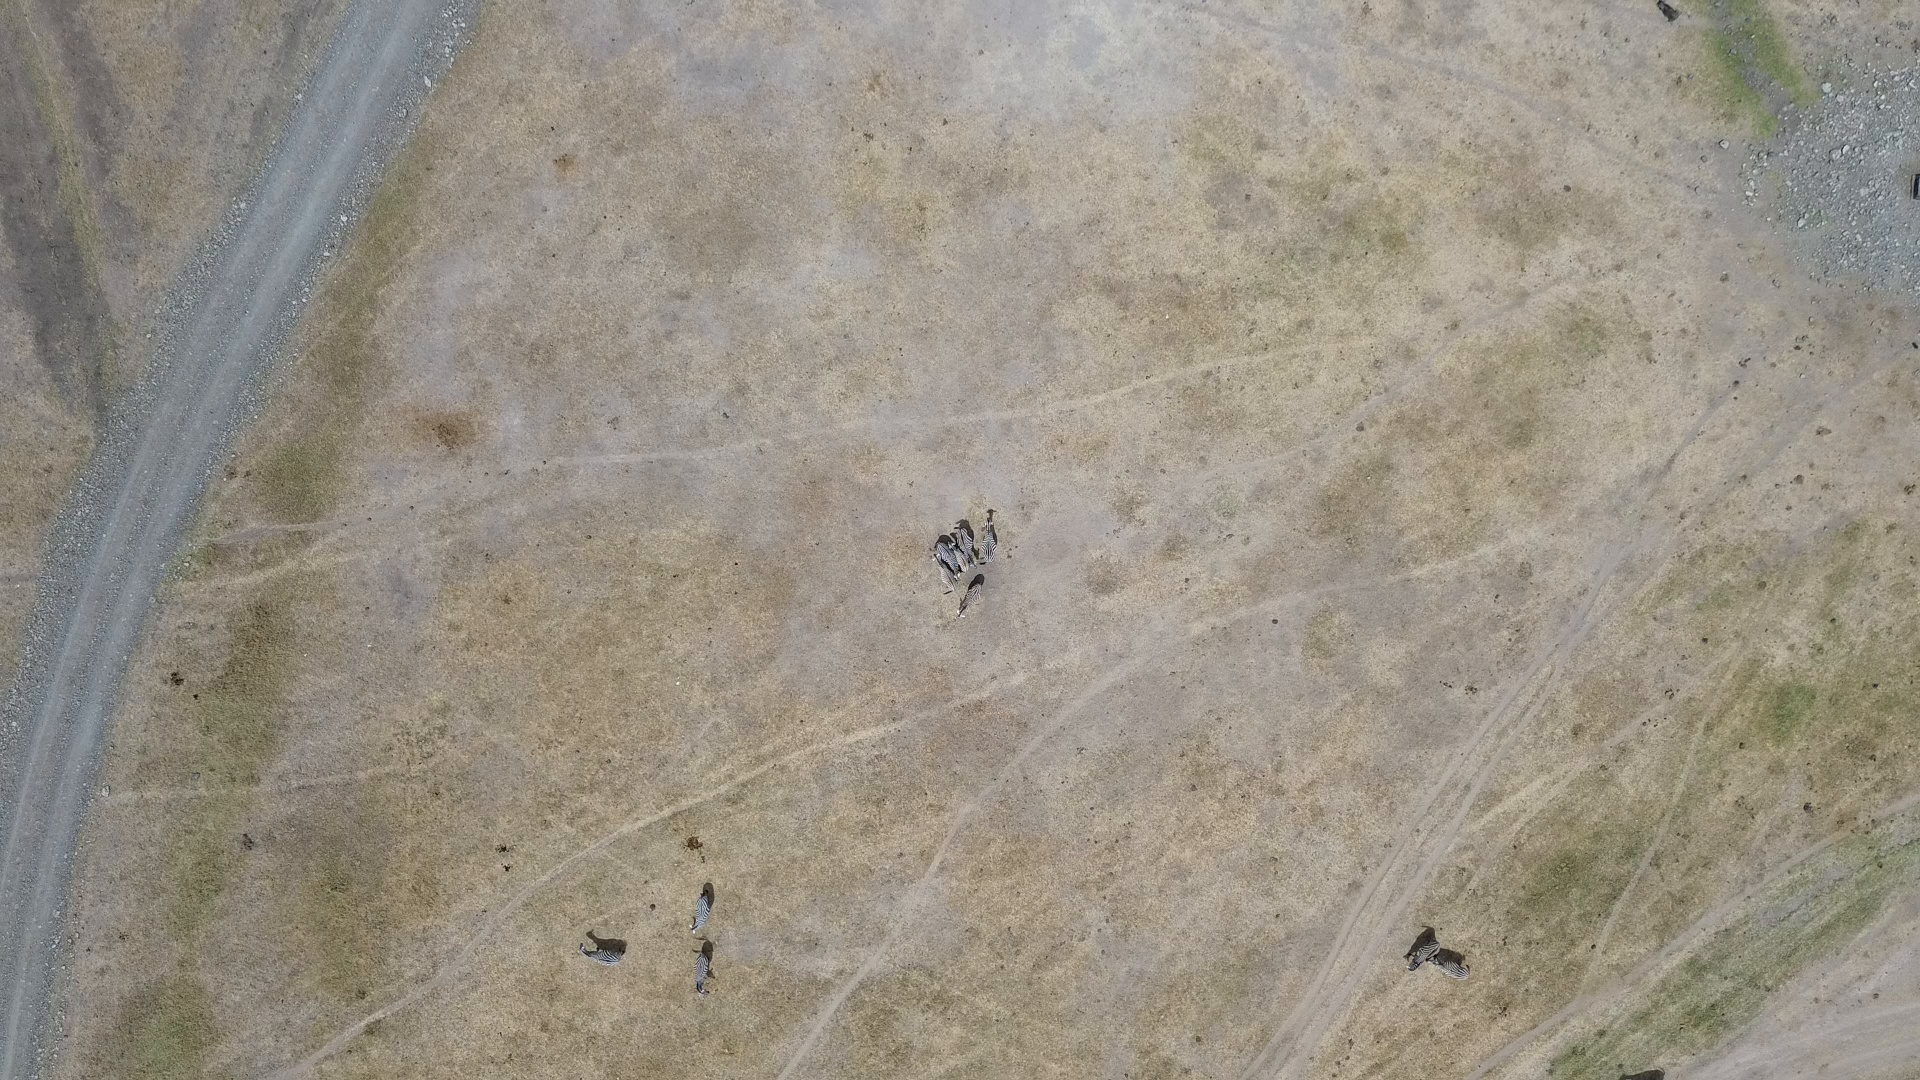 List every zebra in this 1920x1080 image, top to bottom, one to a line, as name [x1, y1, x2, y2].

zebra [1657, 0, 1678, 24]
zebra [982, 522, 996, 562]
zebra [959, 529, 977, 569]
zebra [933, 546, 957, 591]
zebra [956, 583, 981, 621]
zebra [688, 896, 709, 933]
zebra [1406, 941, 1434, 971]
zebra [581, 946, 621, 966]
zebra [693, 955, 710, 997]
zebra [1431, 958, 1467, 979]